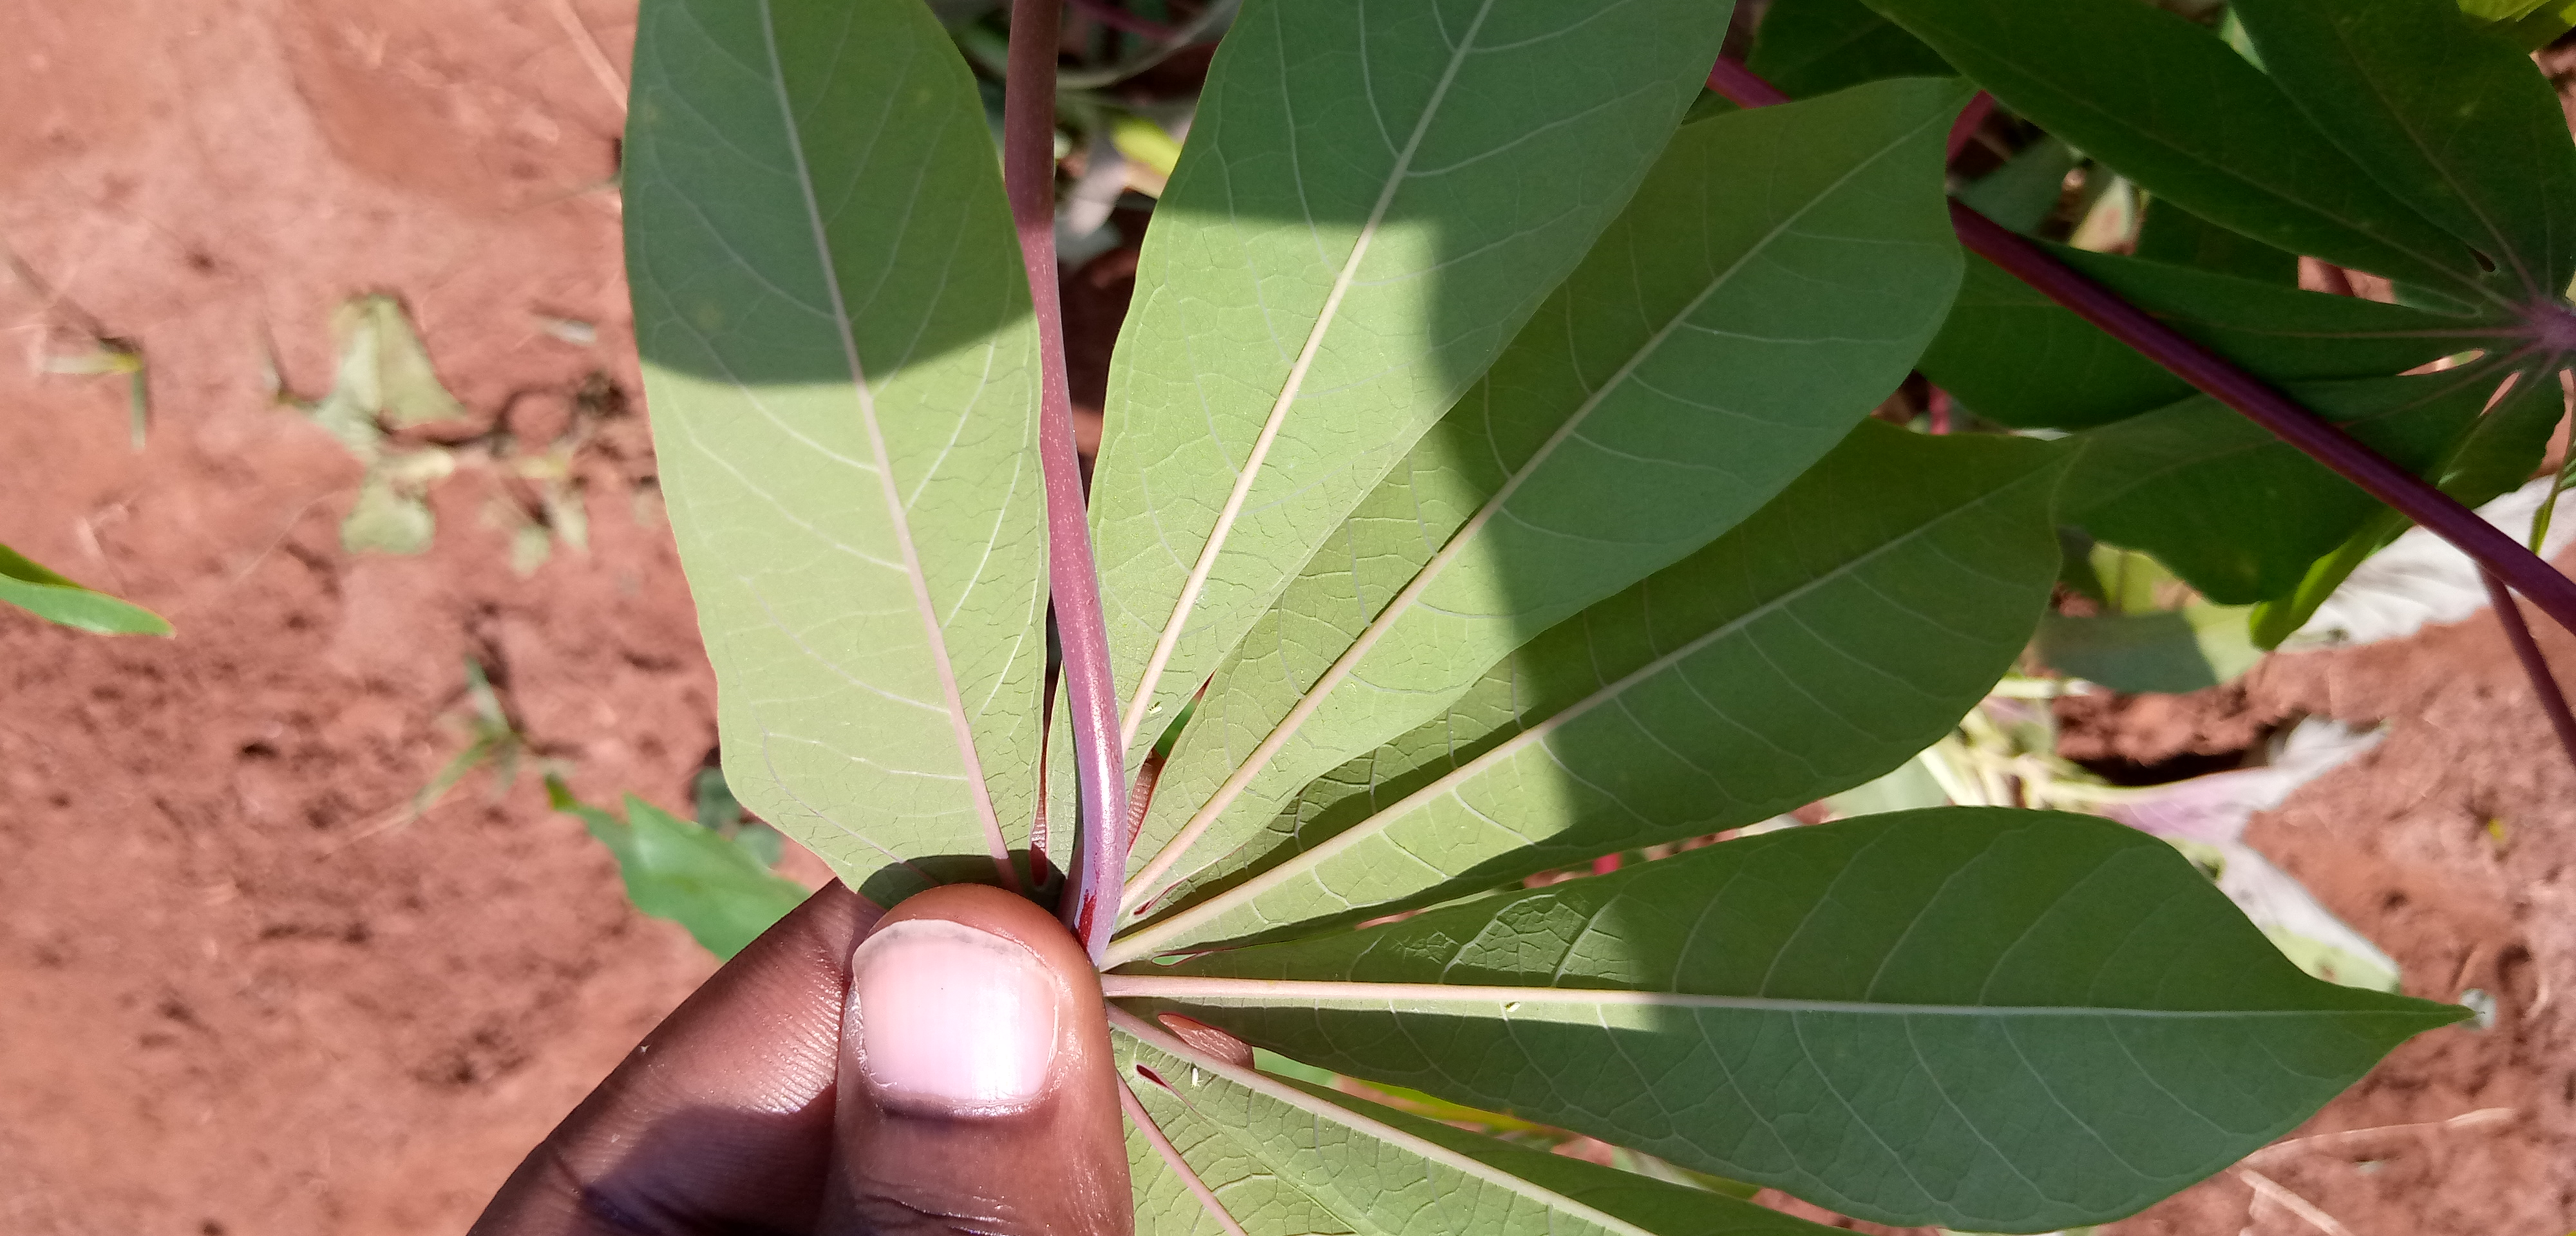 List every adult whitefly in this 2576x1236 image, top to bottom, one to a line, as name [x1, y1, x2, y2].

whitefly [1141, 695, 1170, 724]
whitefly [1499, 998, 1529, 1025]
whitefly [1185, 1063, 1206, 1094]